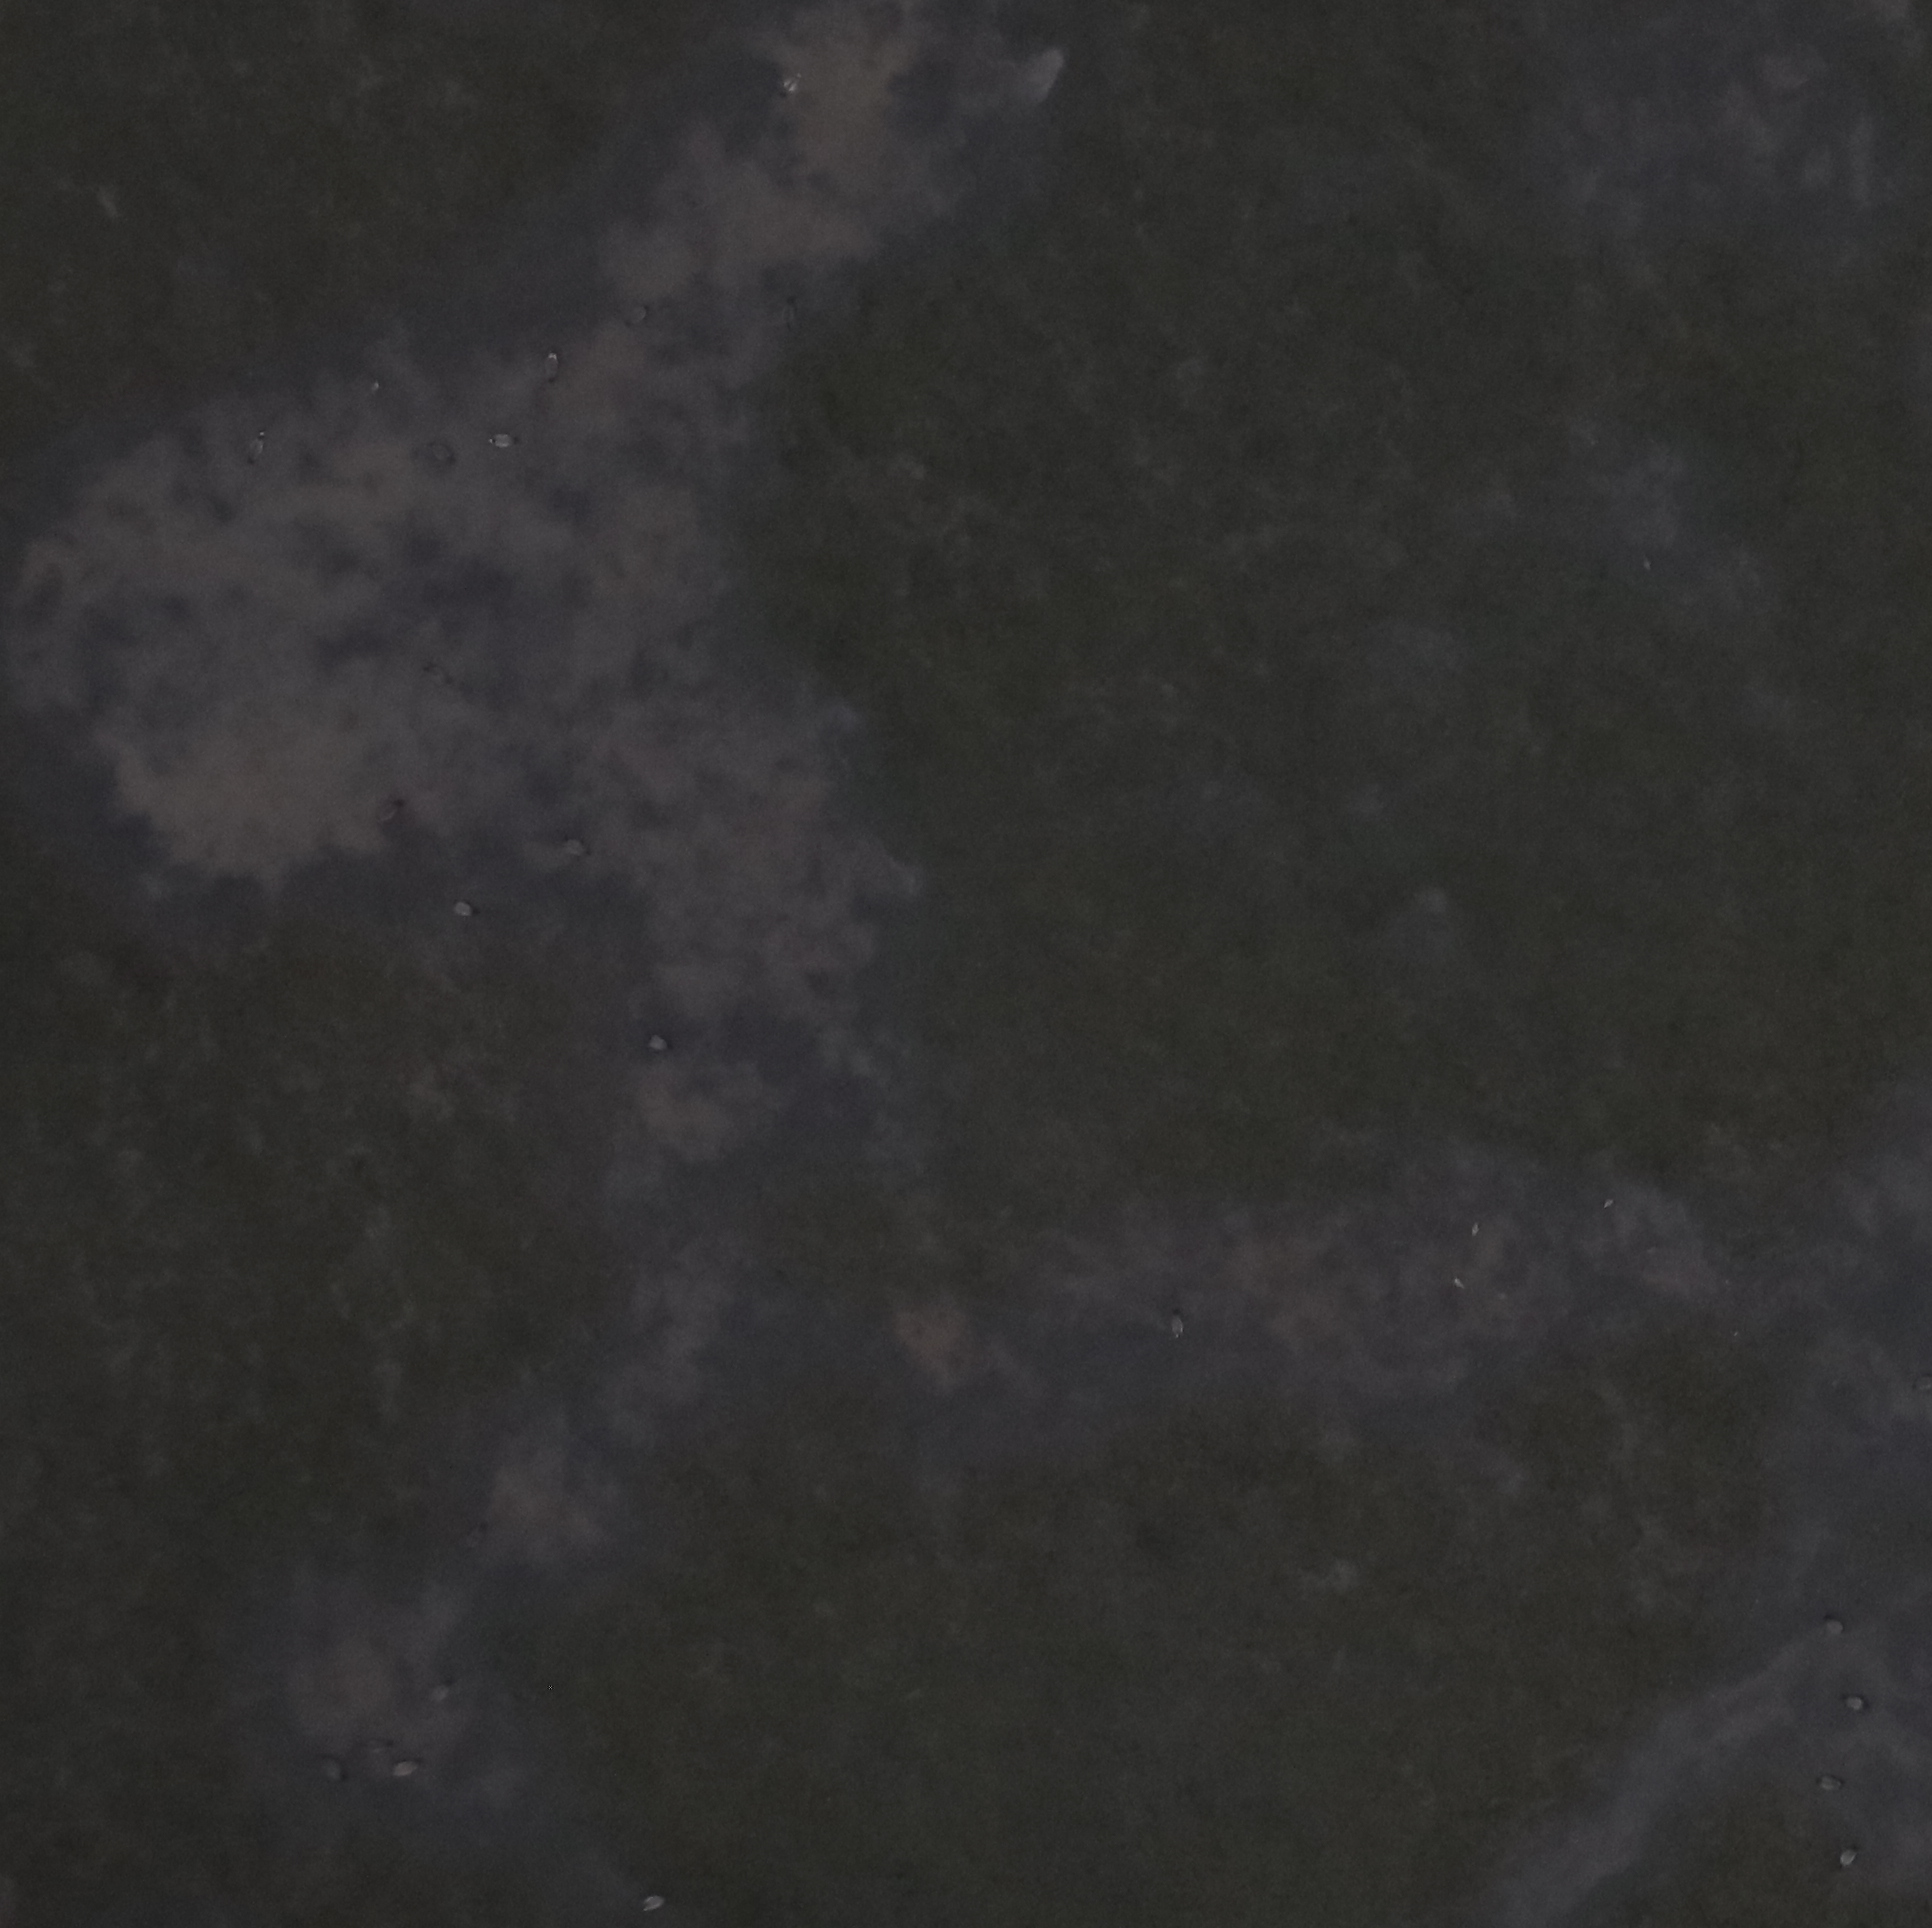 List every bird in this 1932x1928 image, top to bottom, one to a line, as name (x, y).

Canada goose (792, 84)
Canada goose (639, 316)
Canada goose (789, 317)
Canada goose (549, 367)
Canada goose (503, 442)
Canada goose (442, 447)
Canada goose (253, 448)
Canada goose (441, 671)
Canada goose (391, 809)
Canada goose (575, 845)
Canada goose (464, 907)
Canada goose (656, 1043)
Canada goose (1182, 1321)
Canada goose (1929, 1386)
Canada goose (481, 1534)
Canada goose (1832, 1625)
Canada goose (434, 1693)
Canada goose (1851, 1704)
Canada goose (369, 1744)
Canada goose (409, 1762)
Canada goose (338, 1767)
Canada goose (1830, 1771)
Canada goose (1852, 1855)
Canada goose (653, 1900)